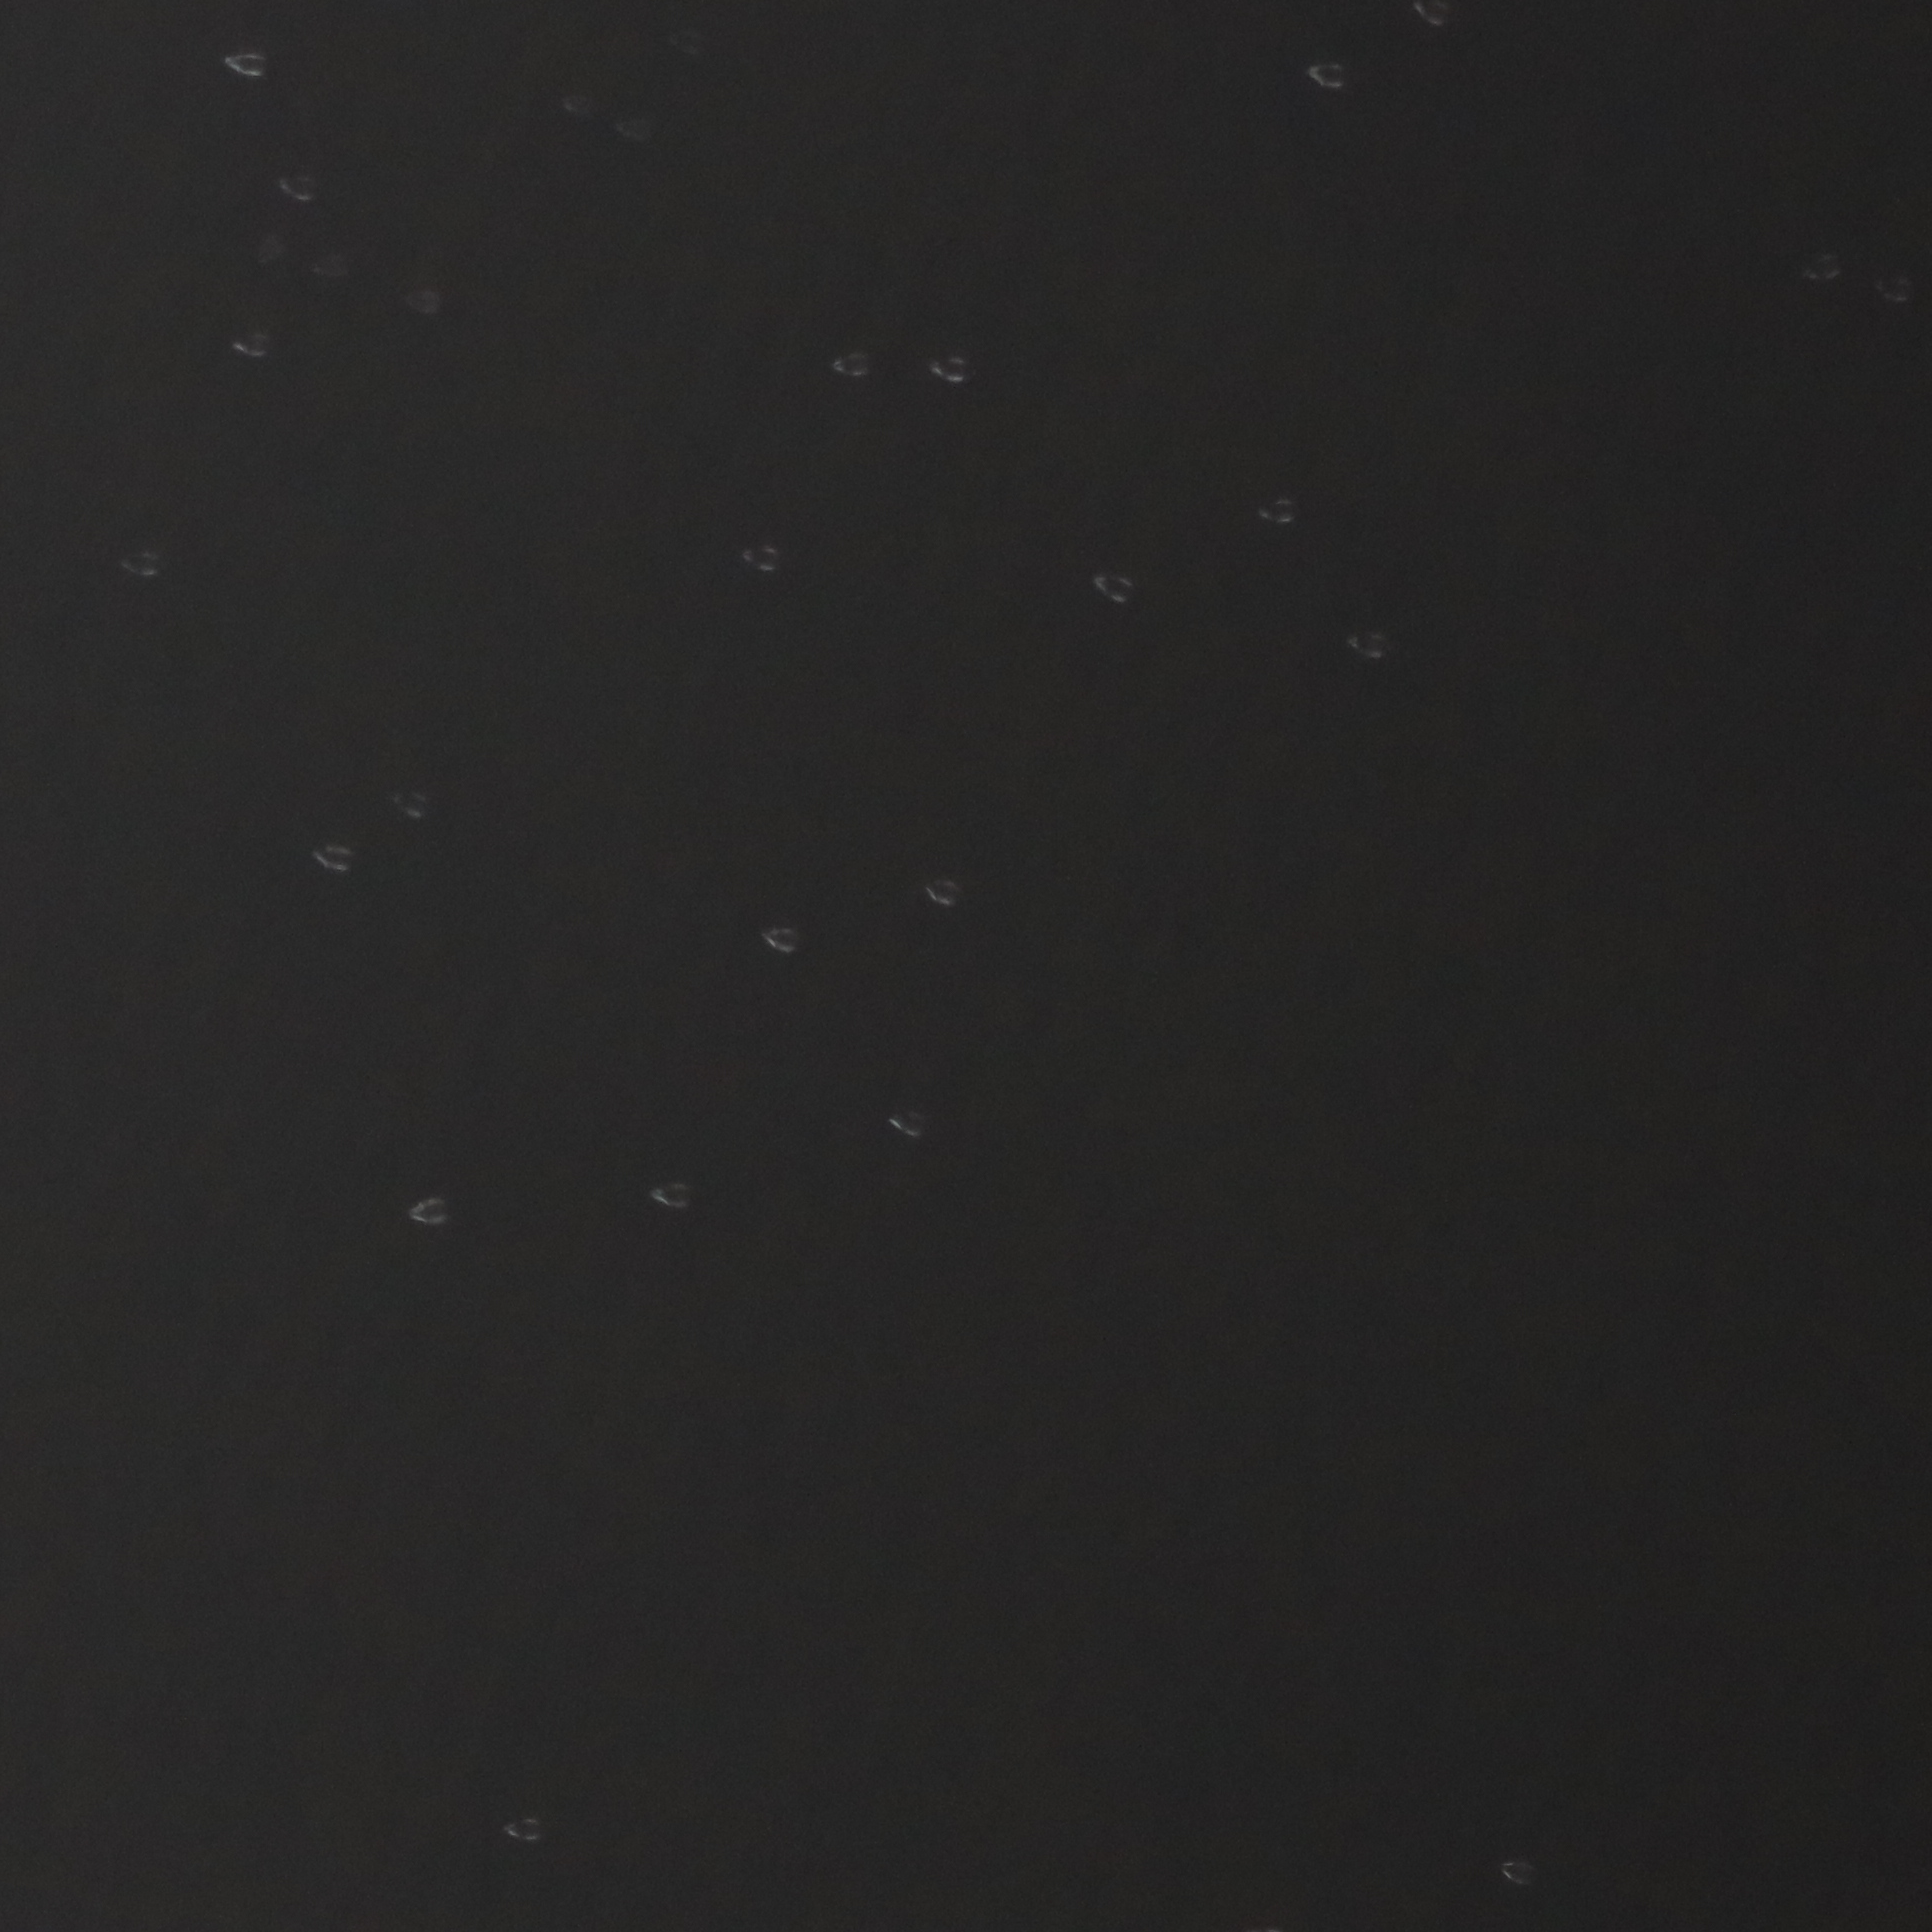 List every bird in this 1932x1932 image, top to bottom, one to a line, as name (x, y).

brant (1430, 12)
brant (698, 42)
brant (249, 63)
brant (1328, 75)
brant (583, 105)
brant (647, 125)
brant (298, 192)
brant (268, 242)
brant (1831, 262)
brant (333, 264)
brant (1899, 287)
brant (434, 303)
brant (253, 344)
brant (852, 360)
brant (956, 370)
brant (1276, 510)
brant (766, 551)
brant (145, 565)
brant (1112, 588)
brant (1368, 645)
brant (416, 800)
brant (338, 851)
brant (948, 901)
brant (782, 940)
brant (904, 1129)
brant (670, 1193)
brant (430, 1211)
brant (524, 1831)
brant (1511, 1869)